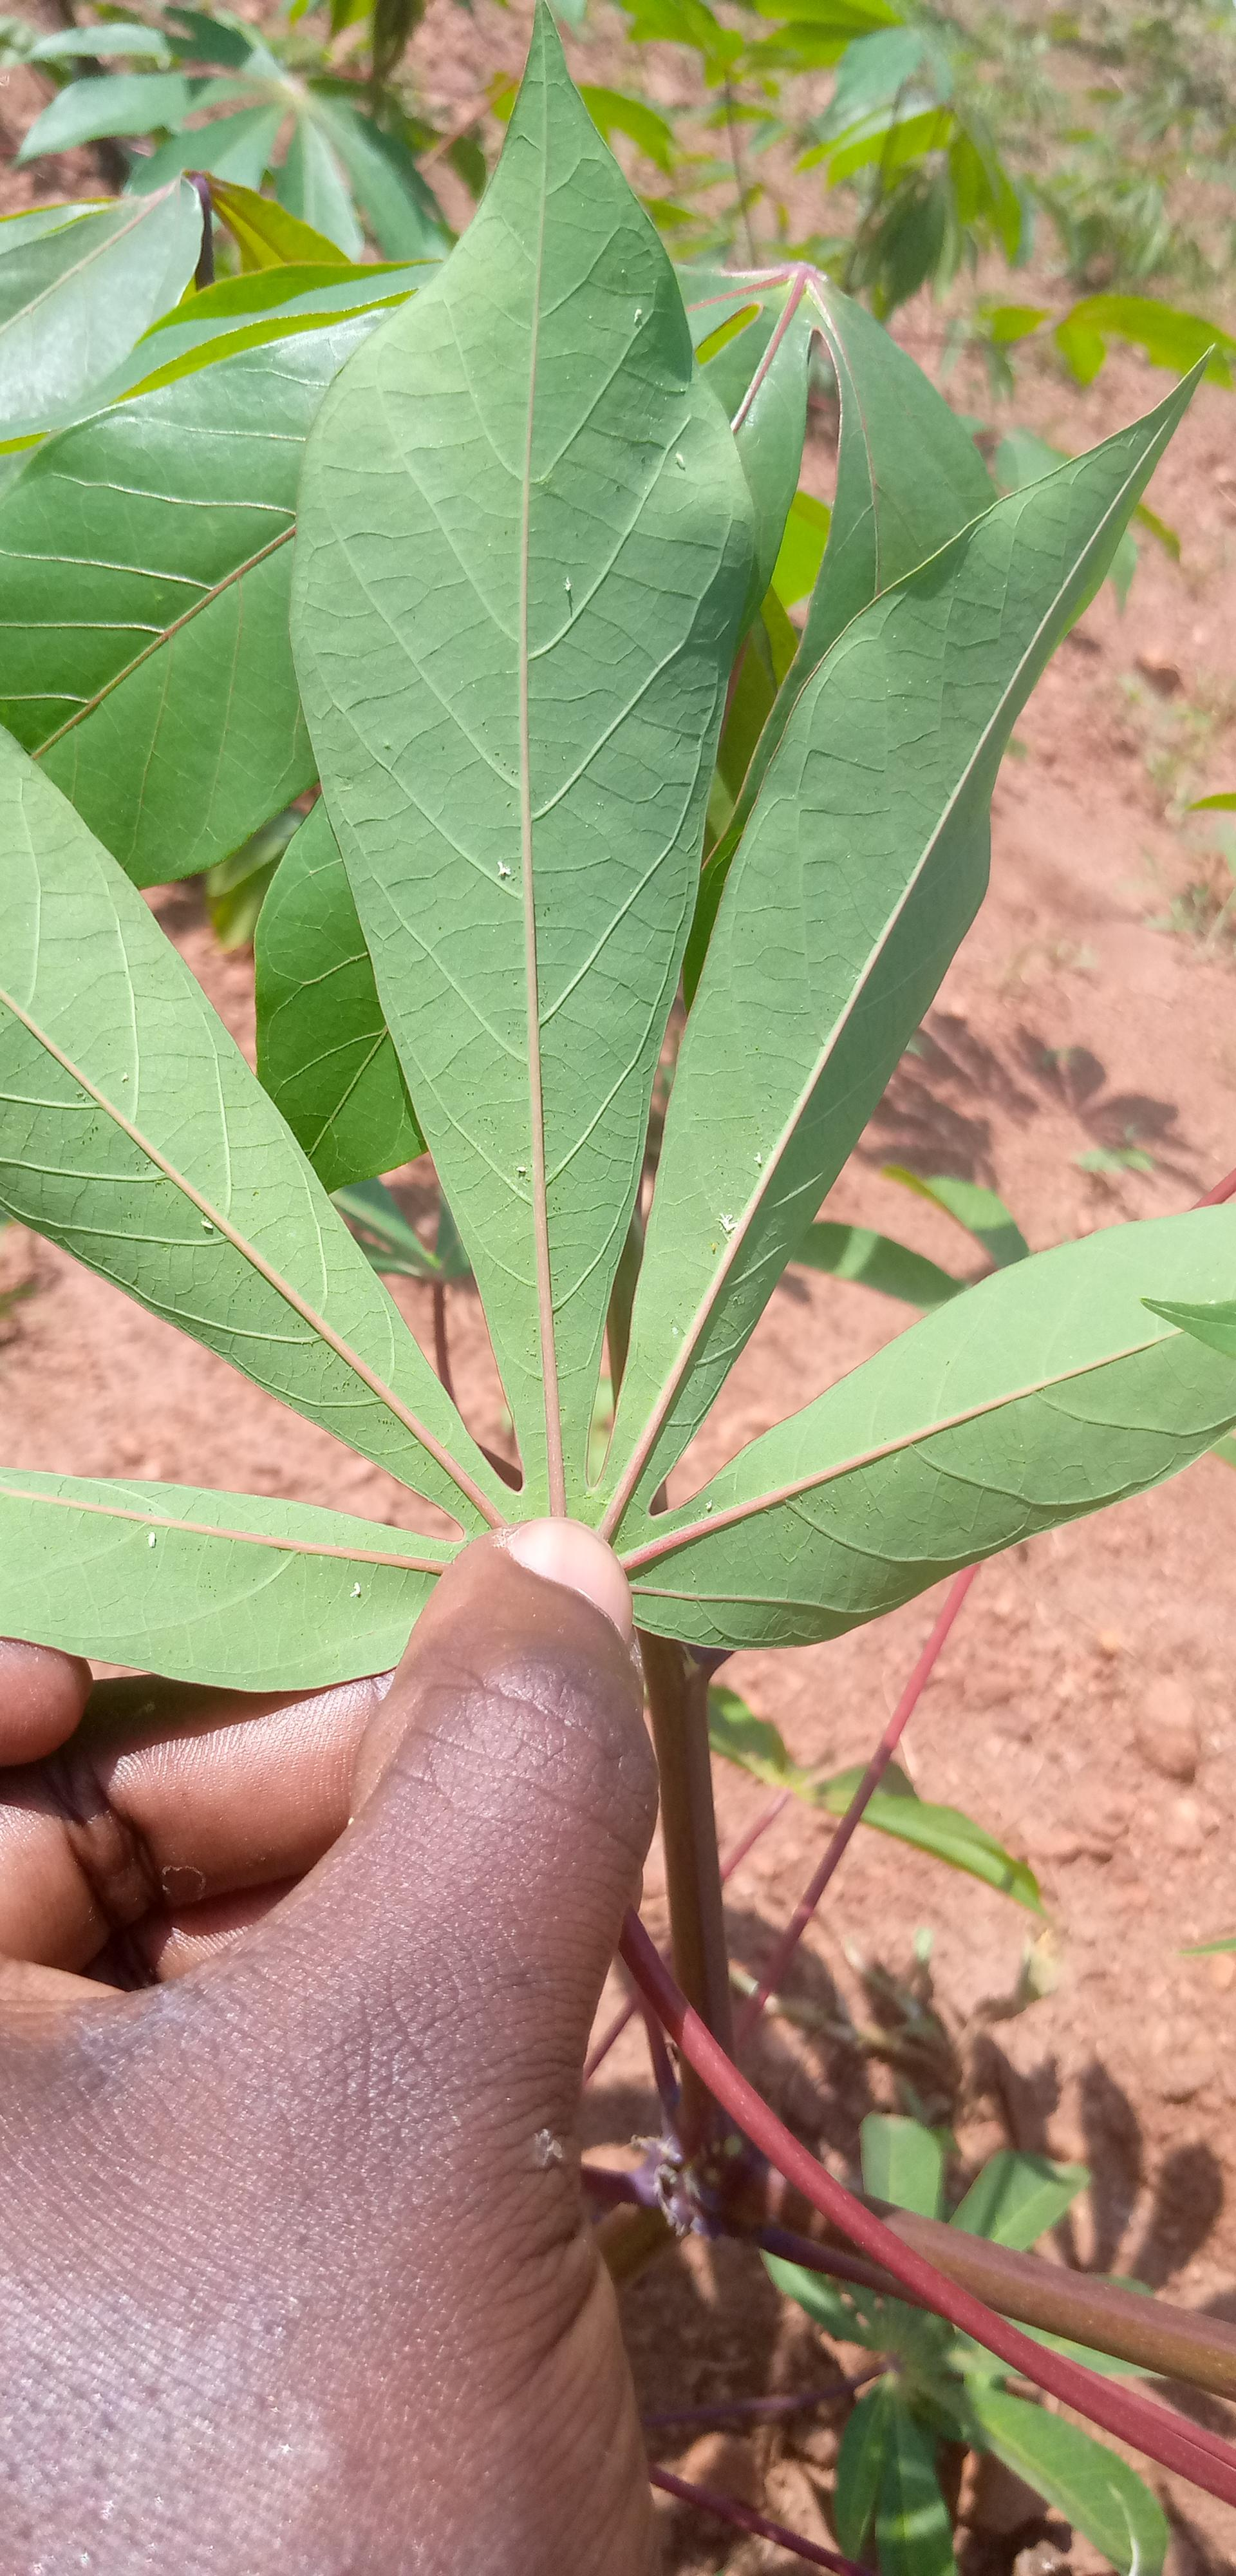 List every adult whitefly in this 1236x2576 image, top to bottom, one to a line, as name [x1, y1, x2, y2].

whitefly [673, 449, 686, 469]
whitefly [562, 575, 575, 596]
whitefly [491, 860, 516, 878]
whitefly [514, 1162, 527, 1175]
whitefly [715, 1210, 737, 1235]
whitefly [198, 1218, 214, 1231]
whitefly [145, 1529, 158, 1550]
whitefly [347, 1579, 365, 1601]